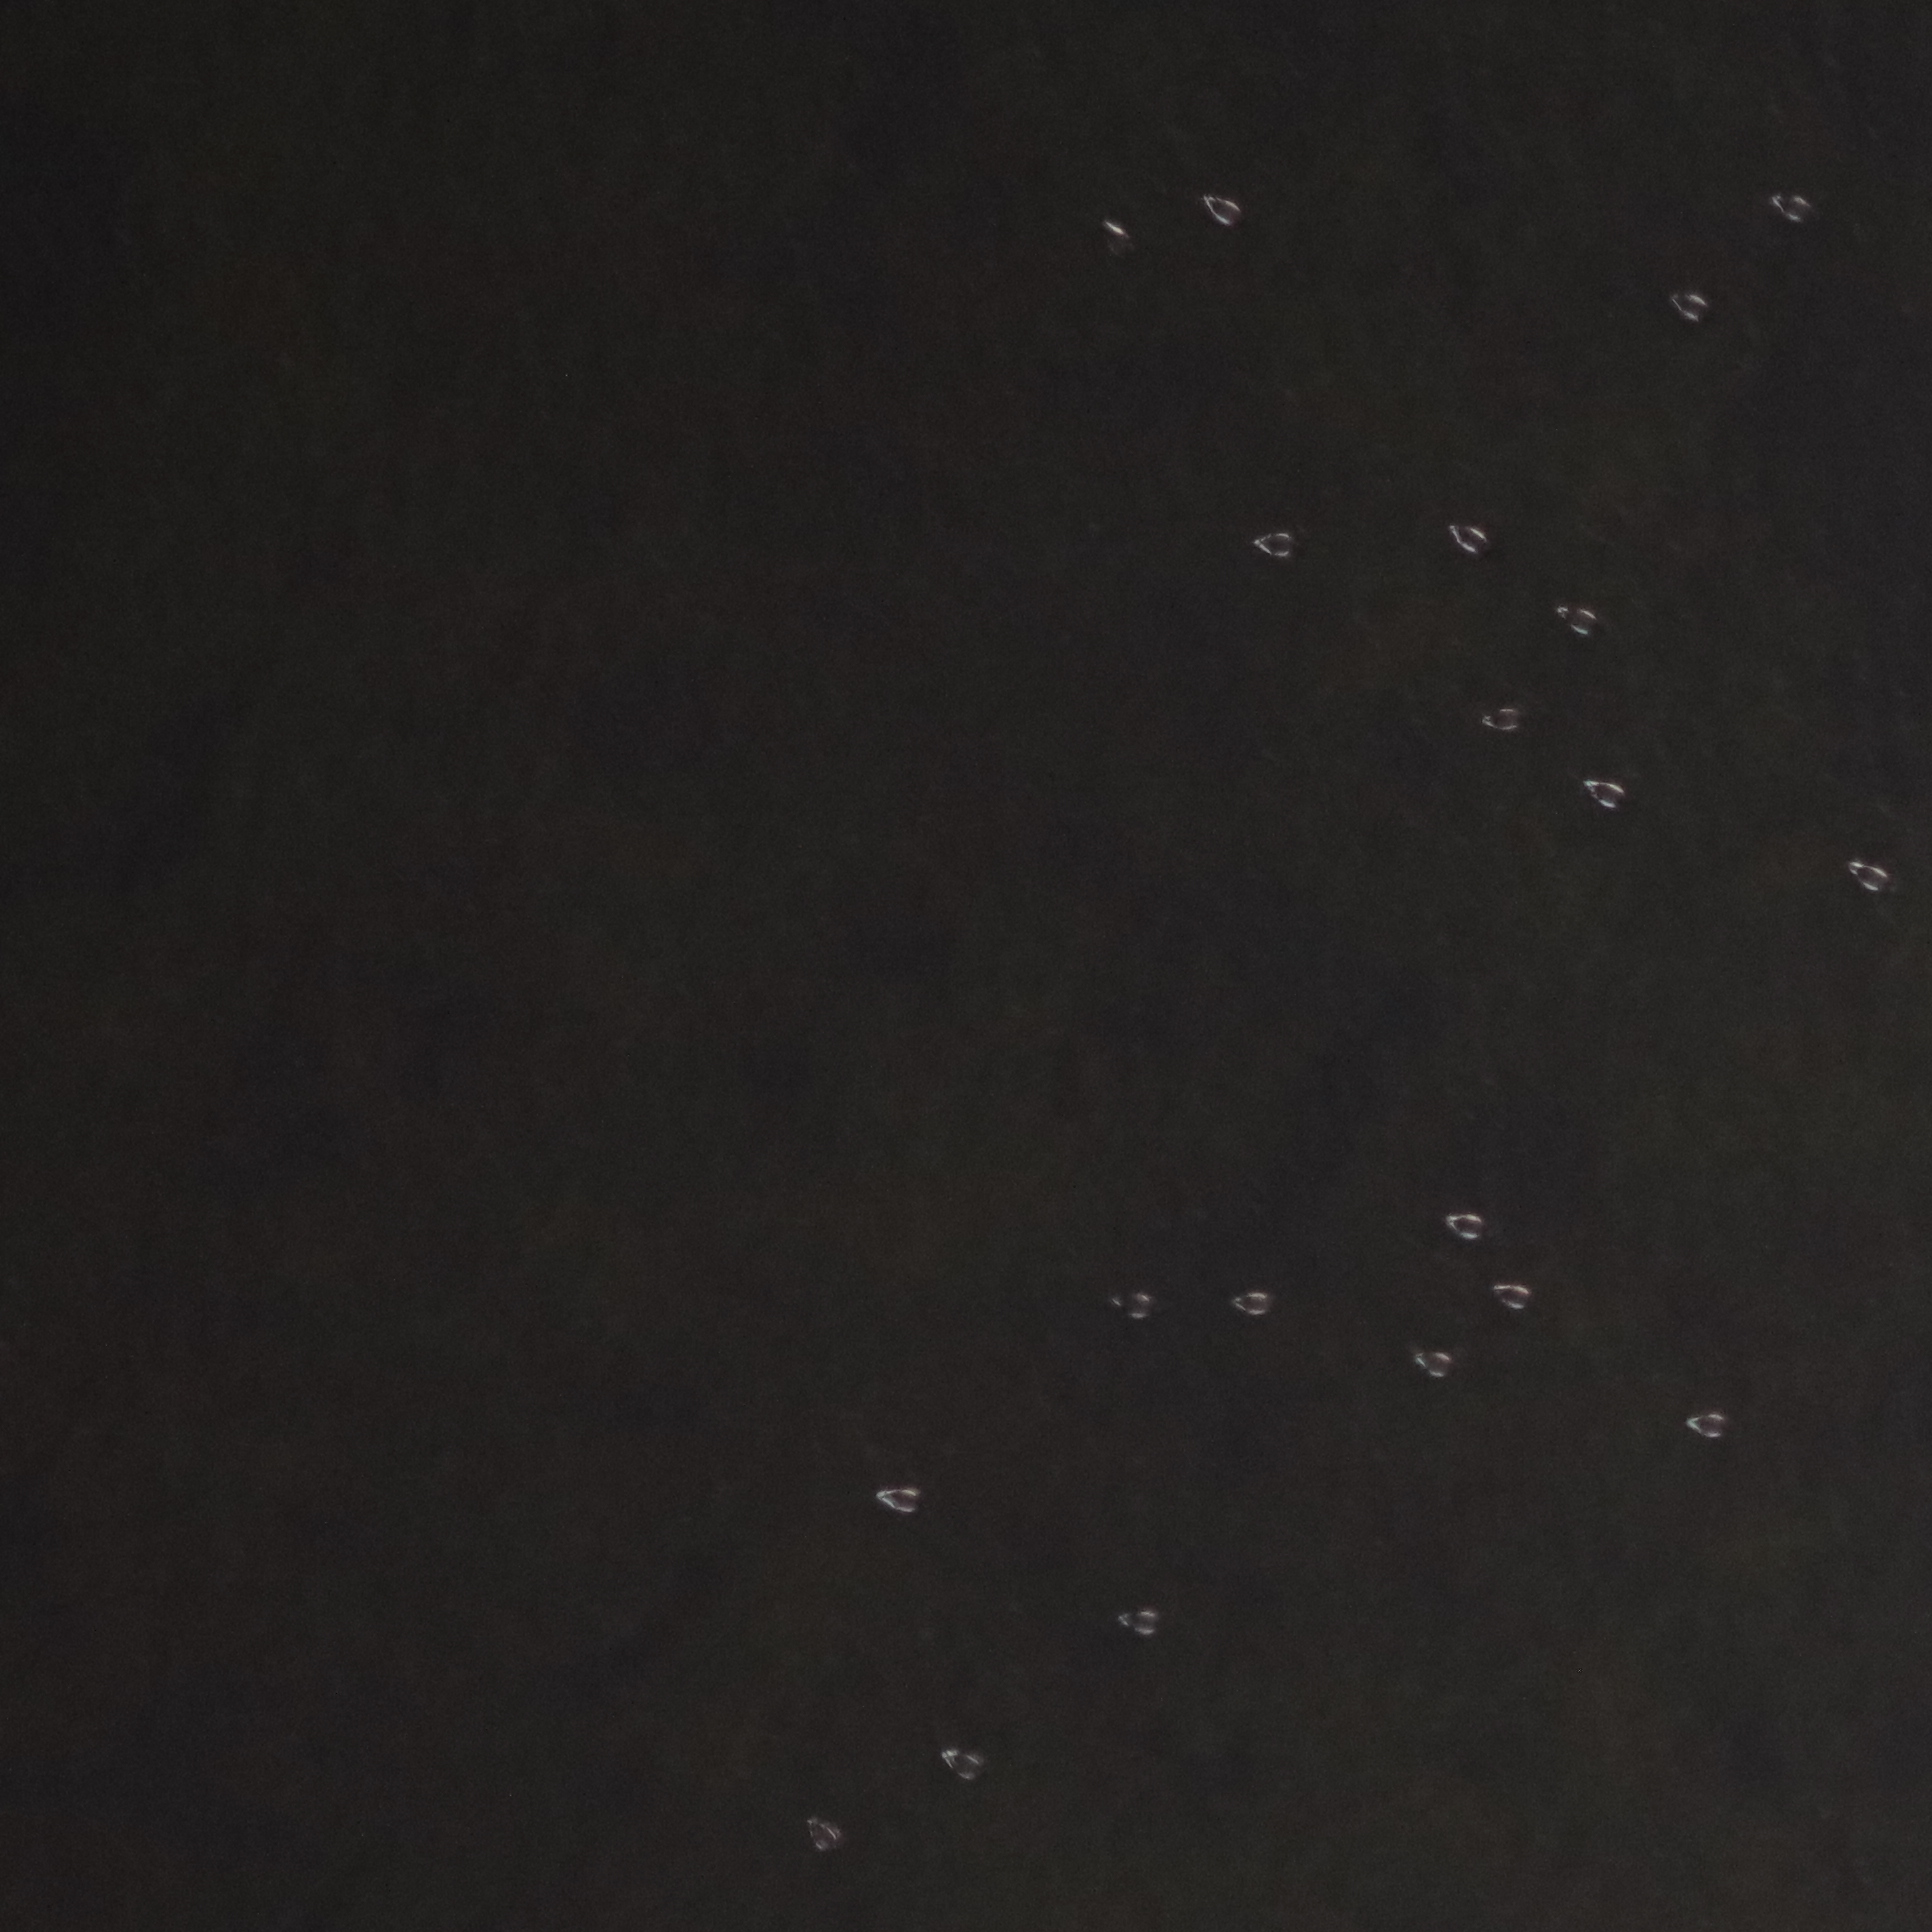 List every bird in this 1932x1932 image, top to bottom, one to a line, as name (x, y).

brant (1796, 209)
brant (1225, 212)
brant (1123, 234)
brant (1691, 306)
brant (1470, 539)
brant (1279, 544)
brant (1581, 620)
brant (1506, 719)
brant (1607, 794)
brant (1873, 878)
brant (1468, 1228)
brant (1513, 1296)
brant (1256, 1304)
brant (1137, 1305)
brant (1437, 1363)
brant (1711, 1426)
brant (902, 1499)
brant (1143, 1622)
brant (965, 1766)
brant (825, 1835)